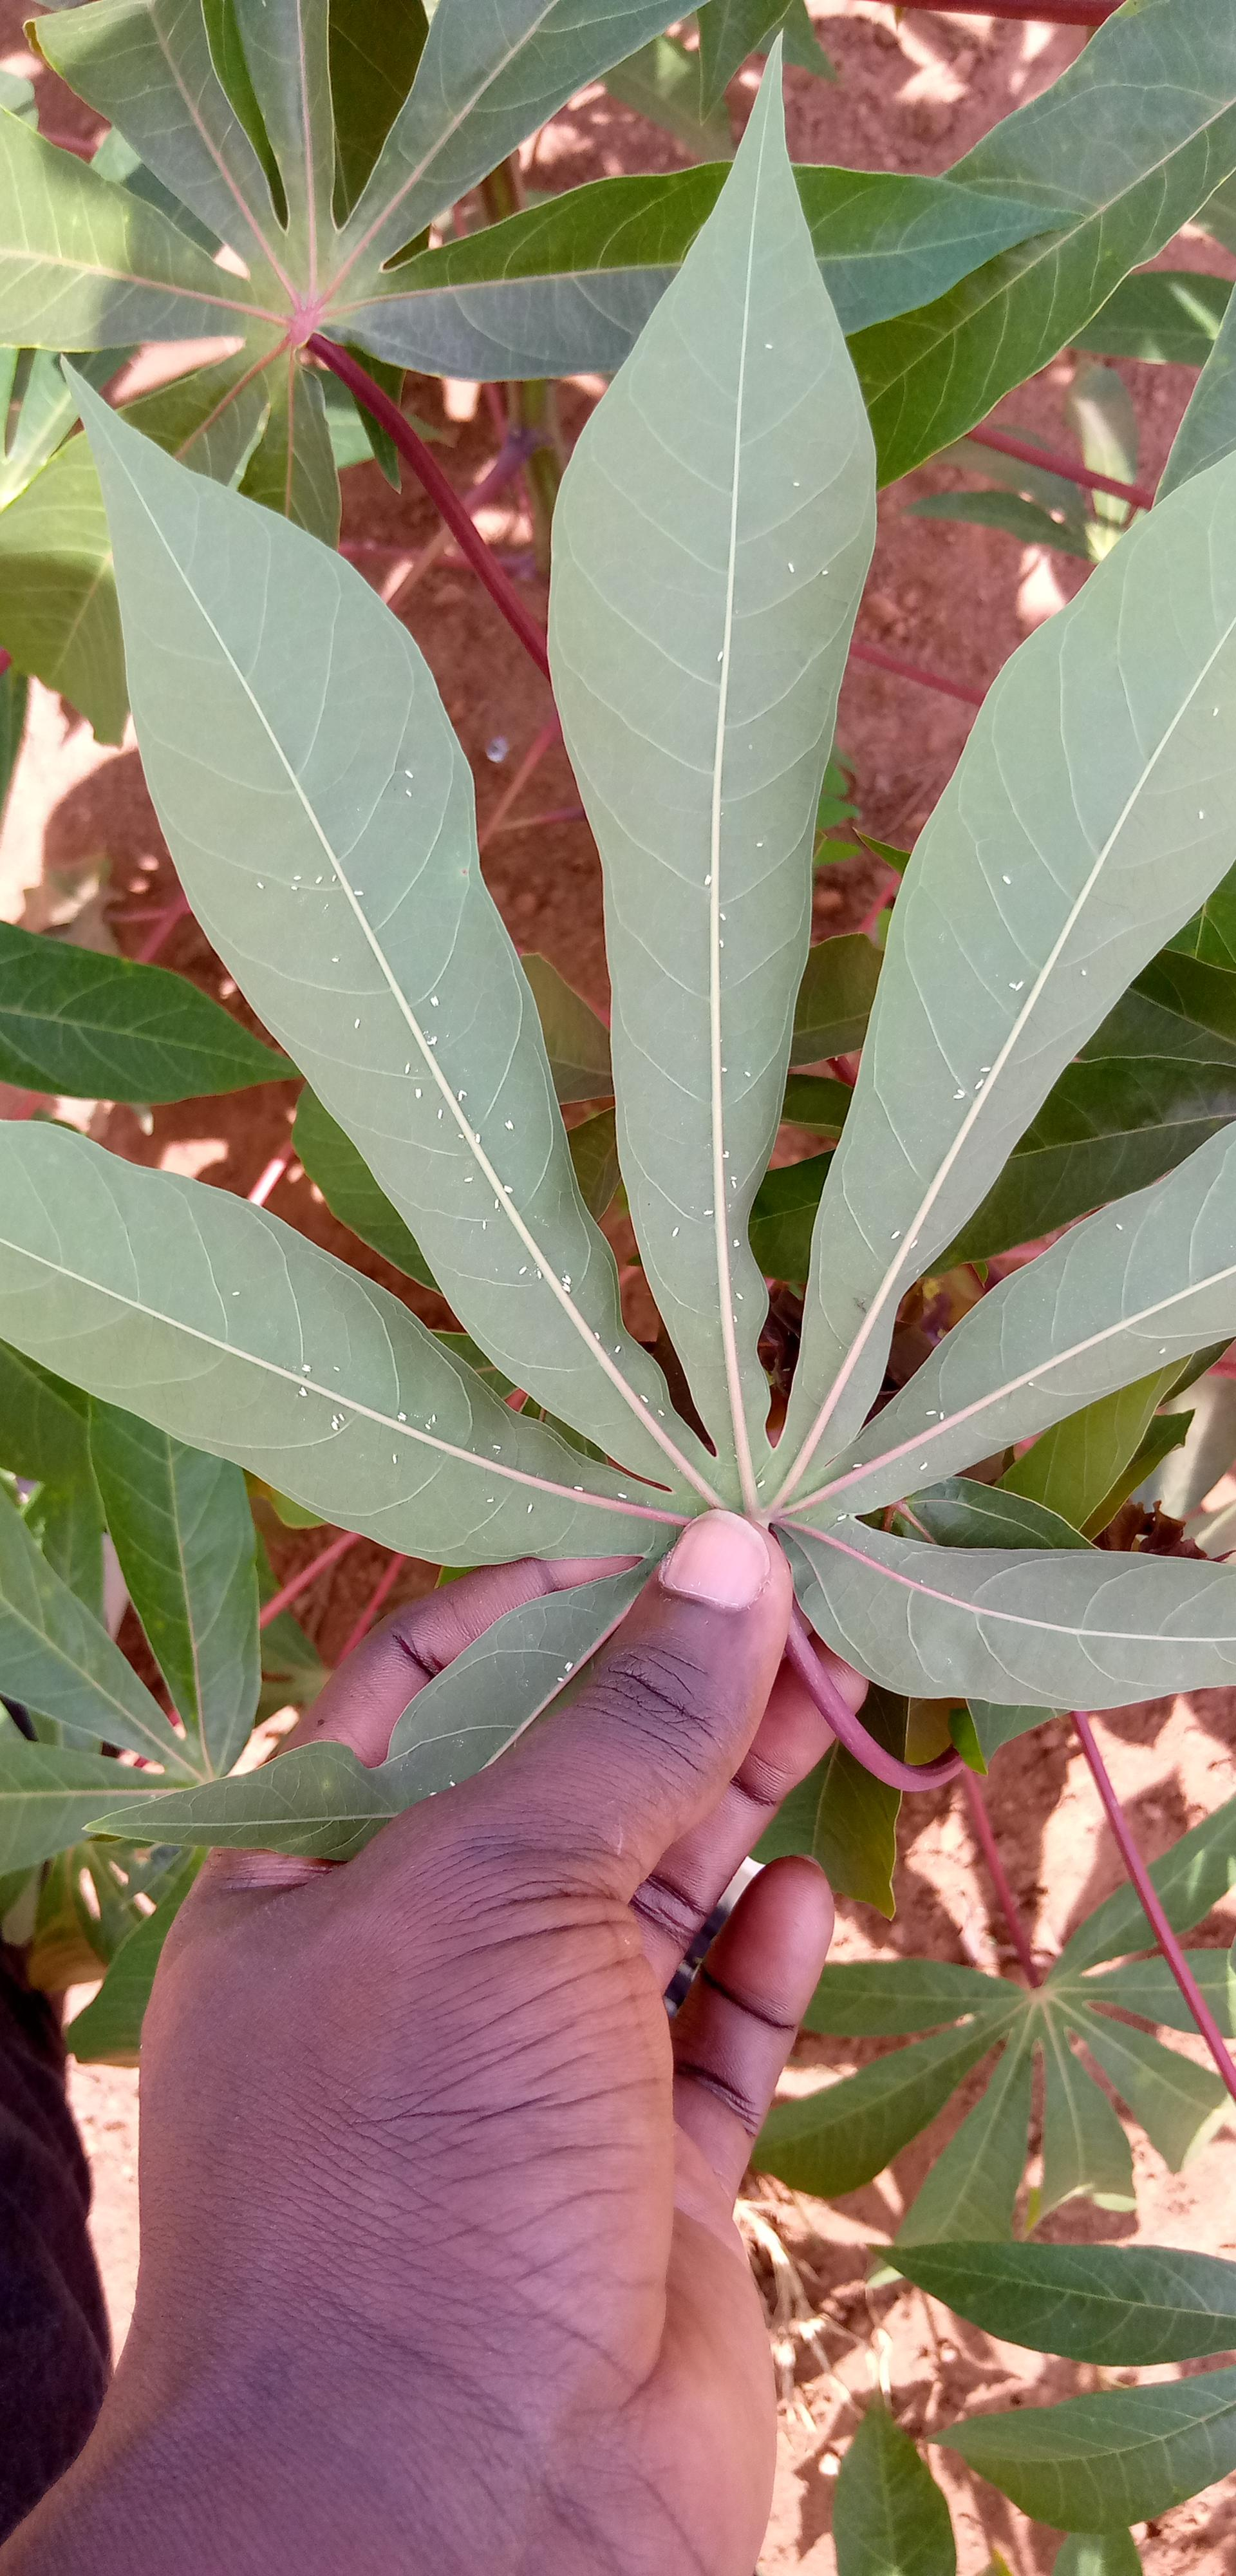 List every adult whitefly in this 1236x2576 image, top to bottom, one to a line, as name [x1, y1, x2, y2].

whitefly [763, 341, 774, 350]
whitefly [792, 480, 800, 489]
whitefly [787, 562, 795, 574]
whitefly [820, 567, 829, 577]
whitefly [716, 650, 724, 663]
whitefly [1212, 705, 1220, 717]
whitefly [403, 768, 414, 779]
whitefly [403, 788, 415, 800]
whitefly [1198, 808, 1205, 821]
whitefly [754, 841, 765, 849]
whitefly [331, 872, 339, 884]
whitefly [703, 873, 713, 886]
whitefly [1001, 873, 1011, 886]
whitefly [291, 875, 303, 882]
whitefly [314, 875, 324, 885]
whitefly [255, 880, 265, 890]
whitefly [289, 885, 299, 892]
whitefly [351, 889, 365, 897]
whitefly [717, 911, 727, 922]
whitefly [718, 938, 726, 950]
whitefly [330, 955, 340, 963]
whitefly [1079, 967, 1089, 978]
whitefly [1015, 978, 1025, 992]
whitefly [1009, 981, 1015, 990]
whitefly [433, 995, 442, 1007]
whitefly [429, 996, 435, 1008]
whitefly [353, 1017, 362, 1030]
whitefly [425, 1032, 438, 1046]
whitefly [403, 1062, 412, 1075]
whitefly [979, 1065, 991, 1074]
whitefly [720, 1066, 728, 1074]
whitefly [742, 1069, 752, 1079]
whitefly [973, 1078, 986, 1091]
whitefly [415, 1087, 422, 1101]
whitefly [955, 1088, 966, 1095]
whitefly [458, 1088, 467, 1097]
whitefly [457, 1092, 463, 1103]
whitefly [951, 1094, 963, 1101]
whitefly [436, 1108, 443, 1121]
whitefly [507, 1120, 517, 1132]
whitefly [503, 1122, 509, 1131]
whitefly [456, 1132, 465, 1140]
whitefly [474, 1132, 481, 1144]
whitefly [724, 1149, 731, 1155]
whitefly [722, 1153, 731, 1160]
whitefly [729, 1173, 737, 1182]
whitefly [463, 1176, 474, 1184]
whitefly [731, 1179, 739, 1189]
whitefly [502, 1183, 514, 1195]
whitefly [493, 1197, 500, 1210]
whitefly [702, 1207, 715, 1218]
whitefly [480, 1218, 487, 1231]
whitefly [1114, 1220, 1125, 1232]
whitefly [671, 1226, 680, 1238]
whitefly [890, 1229, 901, 1241]
whitefly [909, 1237, 920, 1250]
whitefly [732, 1238, 740, 1248]
whitefly [517, 1265, 528, 1275]
whitefly [536, 1268, 543, 1281]
whitefly [563, 1274, 573, 1282]
whitefly [560, 1277, 569, 1285]
whitefly [562, 1283, 570, 1289]
whitefly [561, 1285, 569, 1294]
whitefly [230, 1290, 241, 1297]
whitefly [735, 1291, 745, 1302]
whitefly [731, 1313, 739, 1324]
whitefly [592, 1331, 601, 1341]
whitefly [612, 1345, 623, 1355]
whitefly [1157, 1347, 1167, 1355]
whitefly [301, 1363, 311, 1369]
whitefly [331, 1364, 341, 1373]
whitefly [301, 1367, 312, 1374]
whitefly [1025, 1380, 1035, 1388]
whitefly [297, 1386, 307, 1397]
whitefly [638, 1393, 650, 1404]
whitefly [657, 1407, 666, 1417]
whitefly [924, 1408, 937, 1417]
whitefly [939, 1409, 945, 1422]
whitefly [431, 1412, 436, 1425]
whitefly [337, 1412, 346, 1423]
whitefly [331, 1414, 338, 1424]
whitefly [330, 1421, 339, 1432]
whitefly [424, 1422, 433, 1431]
whitefly [491, 1443, 502, 1452]
whitefly [390, 1452, 398, 1465]
whitefly [917, 1461, 929, 1472]
whitefly [851, 1461, 863, 1470]
whitefly [755, 1479, 767, 1490]
whitefly [572, 1484, 585, 1492]
whitefly [616, 1491, 629, 1501]
whitefly [485, 1495, 495, 1505]
whitefly [525, 1502, 534, 1515]
whitefly [836, 1511, 848, 1522]
whitefly [564, 1660, 570, 1669]
whitefly [566, 1662, 575, 1672]
whitefly [556, 1676, 566, 1685]
whitefly [447, 1779, 458, 1787]
whitefly [428, 1788, 437, 1797]